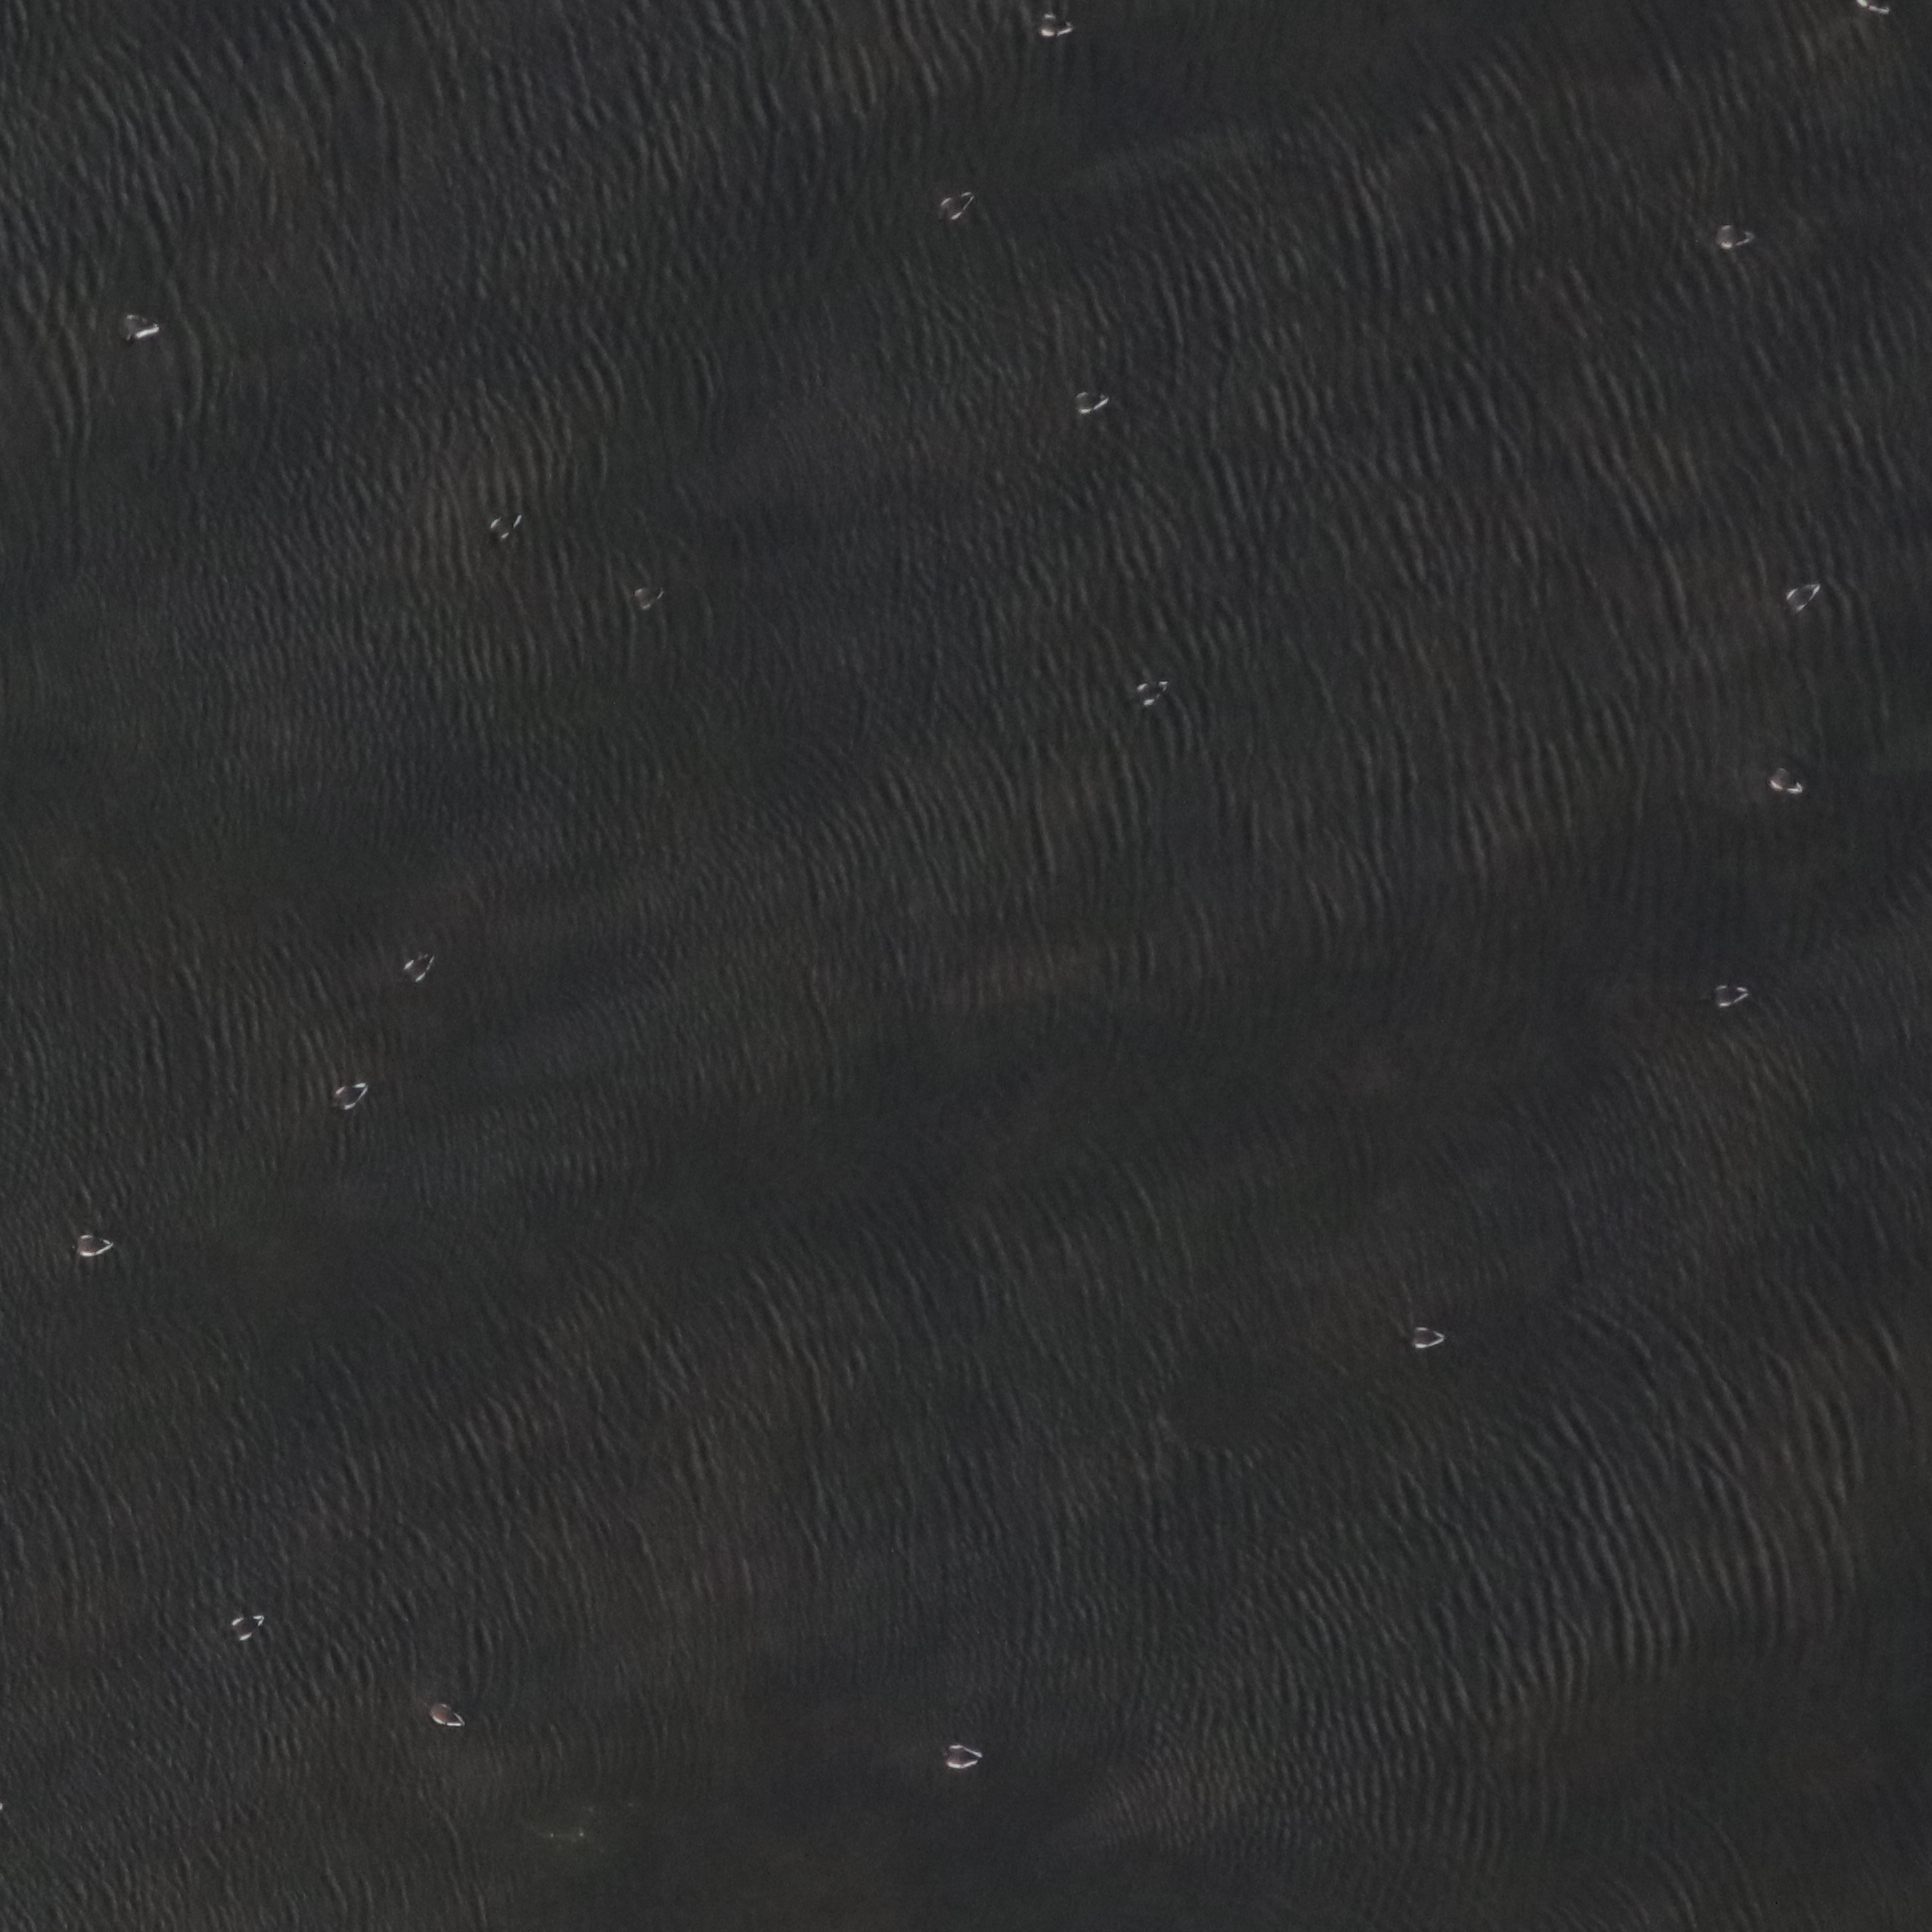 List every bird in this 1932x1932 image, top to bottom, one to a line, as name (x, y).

brant (1054, 27)
brant (954, 205)
brant (1730, 235)
brant (139, 327)
brant (1089, 401)
brant (498, 525)
brant (649, 599)
brant (1800, 599)
brant (1153, 696)
brant (1785, 781)
brant (418, 966)
brant (1728, 995)
brant (349, 1095)
brant (90, 1247)
brant (1423, 1336)
brant (246, 1628)
brant (444, 1712)
brant (960, 1755)